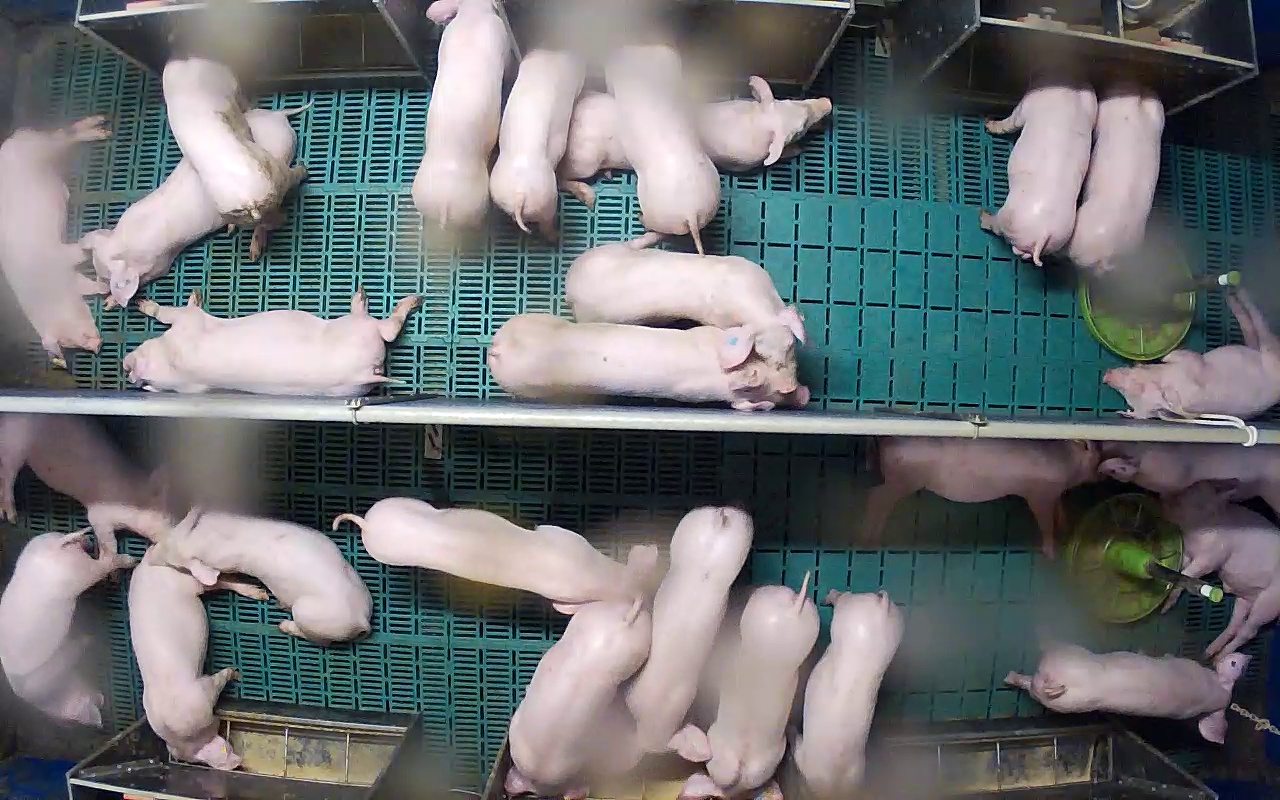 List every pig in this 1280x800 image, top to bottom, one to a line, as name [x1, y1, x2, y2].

pig [412, 0, 512, 241]
pig [488, 13, 592, 252]
pig [604, 16, 723, 259]
pig [161, 24, 308, 227]
pig [981, 48, 1097, 269]
pig [1052, 58, 1167, 279]
pig [555, 75, 834, 210]
pig [79, 98, 316, 310]
pig [1, 111, 113, 368]
pig [566, 234, 808, 395]
pig [122, 284, 423, 394]
pig [1101, 285, 1279, 422]
pig [484, 313, 811, 413]
pig [0, 412, 178, 583]
pig [859, 437, 1109, 562]
pig [1096, 441, 1278, 510]
pig [1160, 479, 1279, 668]
pig [333, 495, 660, 616]
pig [144, 504, 375, 647]
pig [610, 506, 755, 771]
pig [3, 525, 136, 727]
pig [129, 545, 269, 771]
pig [680, 571, 823, 799]
pig [788, 586, 905, 798]
pig [506, 598, 651, 799]
pig [1002, 625, 1251, 744]